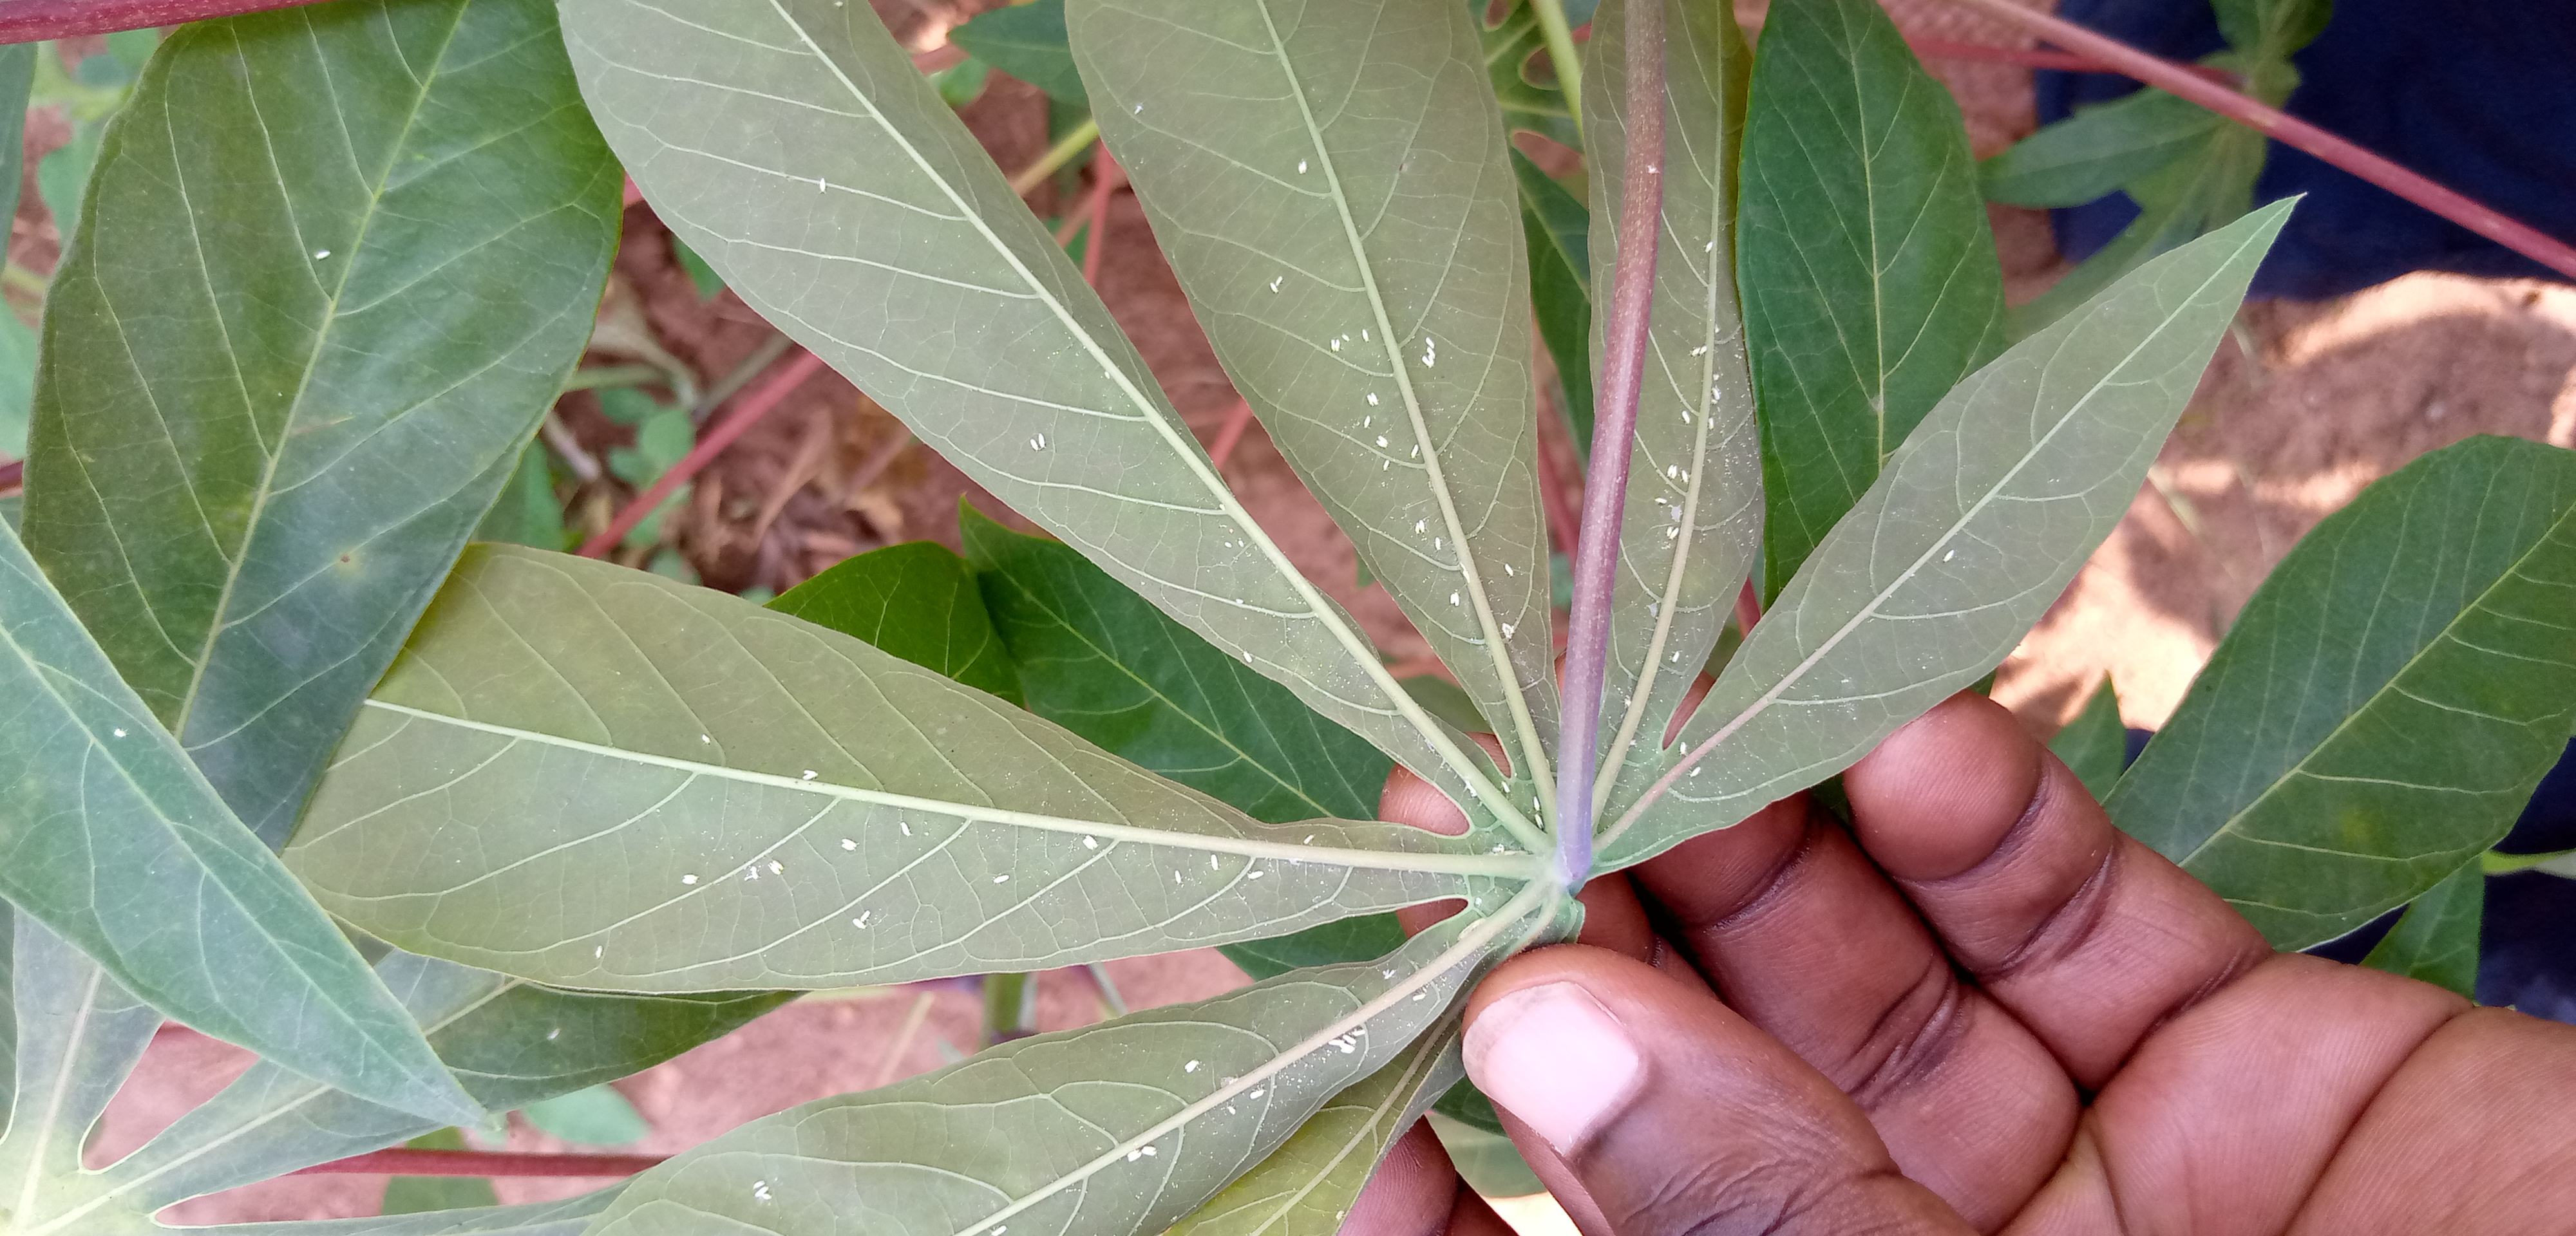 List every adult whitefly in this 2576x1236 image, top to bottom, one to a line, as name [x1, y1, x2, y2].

whitefly [1130, 102, 1145, 117]
whitefly [1295, 158, 1312, 178]
whitefly [818, 174, 829, 196]
whitefly [1703, 239, 1716, 256]
whitefly [312, 247, 333, 263]
whitefly [1274, 274, 1288, 287]
whitefly [1268, 279, 1280, 295]
whitefly [1359, 324, 1372, 345]
whitefly [1338, 330, 1352, 344]
whitefly [1329, 335, 1343, 354]
whitefly [1424, 335, 1435, 350]
whitefly [1700, 344, 1710, 355]
whitefly [1426, 346, 1435, 359]
whitefly [1690, 346, 1700, 357]
whitefly [1428, 353, 1434, 362]
whitefly [1421, 355, 1432, 369]
whitefly [1710, 386, 1721, 400]
whitefly [1370, 390, 1379, 404]
whitefly [1366, 393, 1375, 407]
whitefly [1680, 409, 1690, 425]
whitefly [1359, 415, 1374, 430]
whitefly [1707, 417, 1715, 431]
whitefly [1036, 429, 1054, 451]
whitefly [1377, 435, 1388, 442]
whitefly [1028, 436, 1039, 452]
whitefly [1407, 438, 1425, 466]
whitefly [1375, 439, 1387, 449]
whitefly [1378, 456, 1394, 474]
whitefly [1665, 463, 1673, 476]
whitefly [1672, 464, 1678, 479]
whitefly [1680, 467, 1689, 484]
whitefly [1652, 494, 1667, 505]
whitefly [1417, 516, 1428, 535]
whitefly [1414, 519, 1419, 536]
whitefly [1665, 524, 1672, 538]
whitefly [1671, 525, 1681, 538]
whitefly [1432, 534, 1443, 554]
whitefly [1941, 548, 1955, 564]
whitefly [1502, 561, 1517, 580]
whitefly [1446, 589, 1460, 609]
whitefly [1233, 595, 1247, 608]
whitefly [1499, 619, 1516, 641]
whitefly [1241, 649, 1255, 666]
whitefly [1669, 649, 1680, 664]
whitefly [110, 725, 133, 740]
whitefly [699, 731, 714, 746]
whitefly [1678, 740, 1688, 756]
whitefly [1689, 764, 1702, 780]
whitefly [798, 765, 820, 782]
whitefly [1498, 778, 1511, 794]
whitefly [1531, 794, 1544, 812]
whitefly [1531, 813, 1549, 834]
whitefly [897, 818, 915, 839]
whitefly [1302, 830, 1315, 847]
whitefly [1081, 830, 1099, 853]
whitefly [837, 834, 860, 853]
whitefly [1207, 850, 1221, 875]
whitefly [770, 857, 785, 872]
whitefly [766, 860, 781, 877]
whitefly [740, 863, 761, 886]
whitefly [1173, 866, 1185, 888]
whitefly [1244, 867, 1265, 883]
whitefly [677, 868, 702, 888]
whitefly [990, 872, 1012, 888]
whitefly [858, 908, 874, 924]
whitefly [850, 917, 867, 931]
whitefly [592, 941, 605, 962]
whitefly [1379, 968, 1397, 982]
whitefly [1409, 990, 1429, 1006]
whitefly [545, 1025, 562, 1041]
whitefly [1350, 1028, 1368, 1038]
whitefly [1342, 1033, 1358, 1045]
whitefly [1327, 1038, 1344, 1045]
whitefly [1340, 1042, 1356, 1055]
whitefly [1185, 1057, 1200, 1074]
whitefly [1247, 1085, 1268, 1101]
whitefly [1225, 1104, 1238, 1117]
whitefly [1142, 1143, 1160, 1159]
whitefly [1126, 1147, 1143, 1163]
whitefly [751, 1178, 766, 1190]
whitefly [755, 1185, 770, 1198]
whitefly [761, 1193, 773, 1201]
whitefly [987, 1225, 1009, 1235]